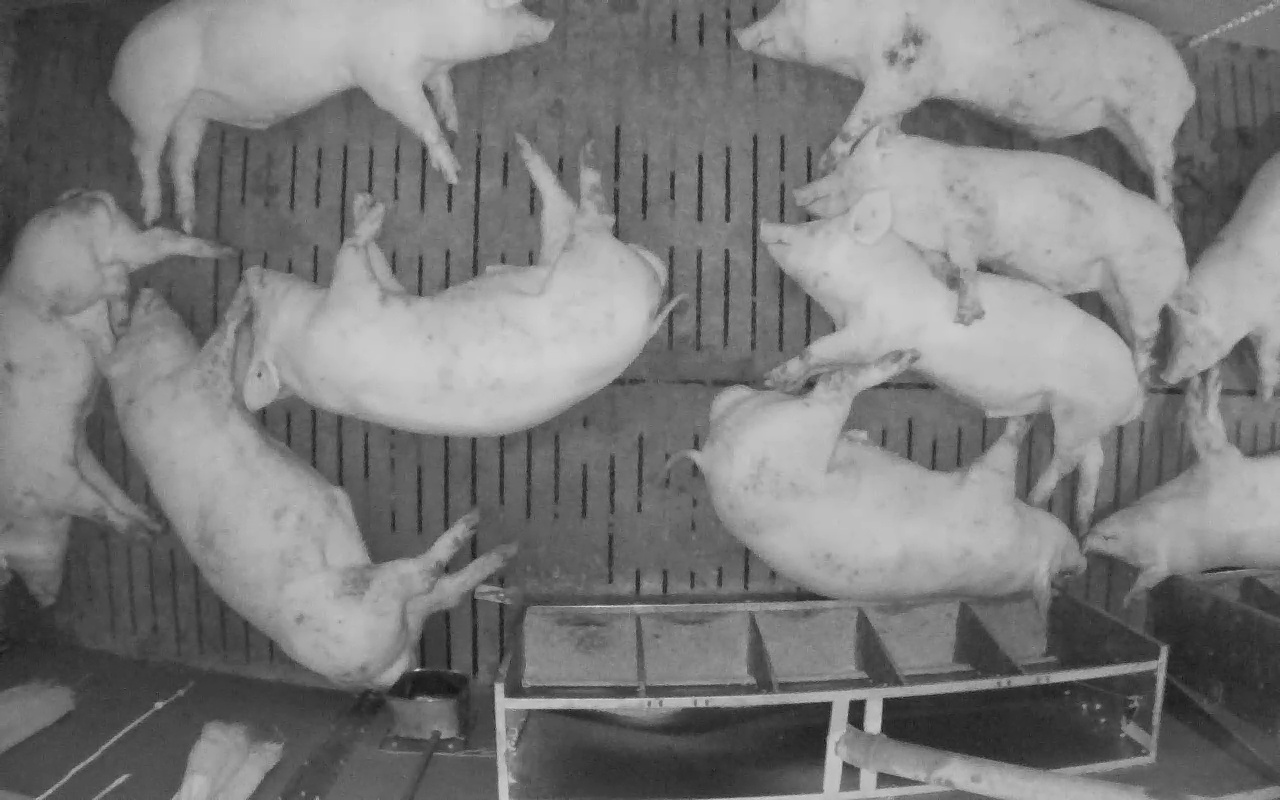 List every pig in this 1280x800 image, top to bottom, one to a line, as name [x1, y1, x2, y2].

pig [732, 0, 1198, 230]
pig [104, 2, 556, 235]
pig [798, 121, 1189, 375]
pig [243, 129, 693, 441]
pig [1160, 146, 1277, 400]
pig [4, 186, 236, 606]
pig [754, 190, 1147, 538]
pig [87, 281, 523, 690]
pig [655, 347, 1085, 613]
pig [1082, 373, 1278, 602]